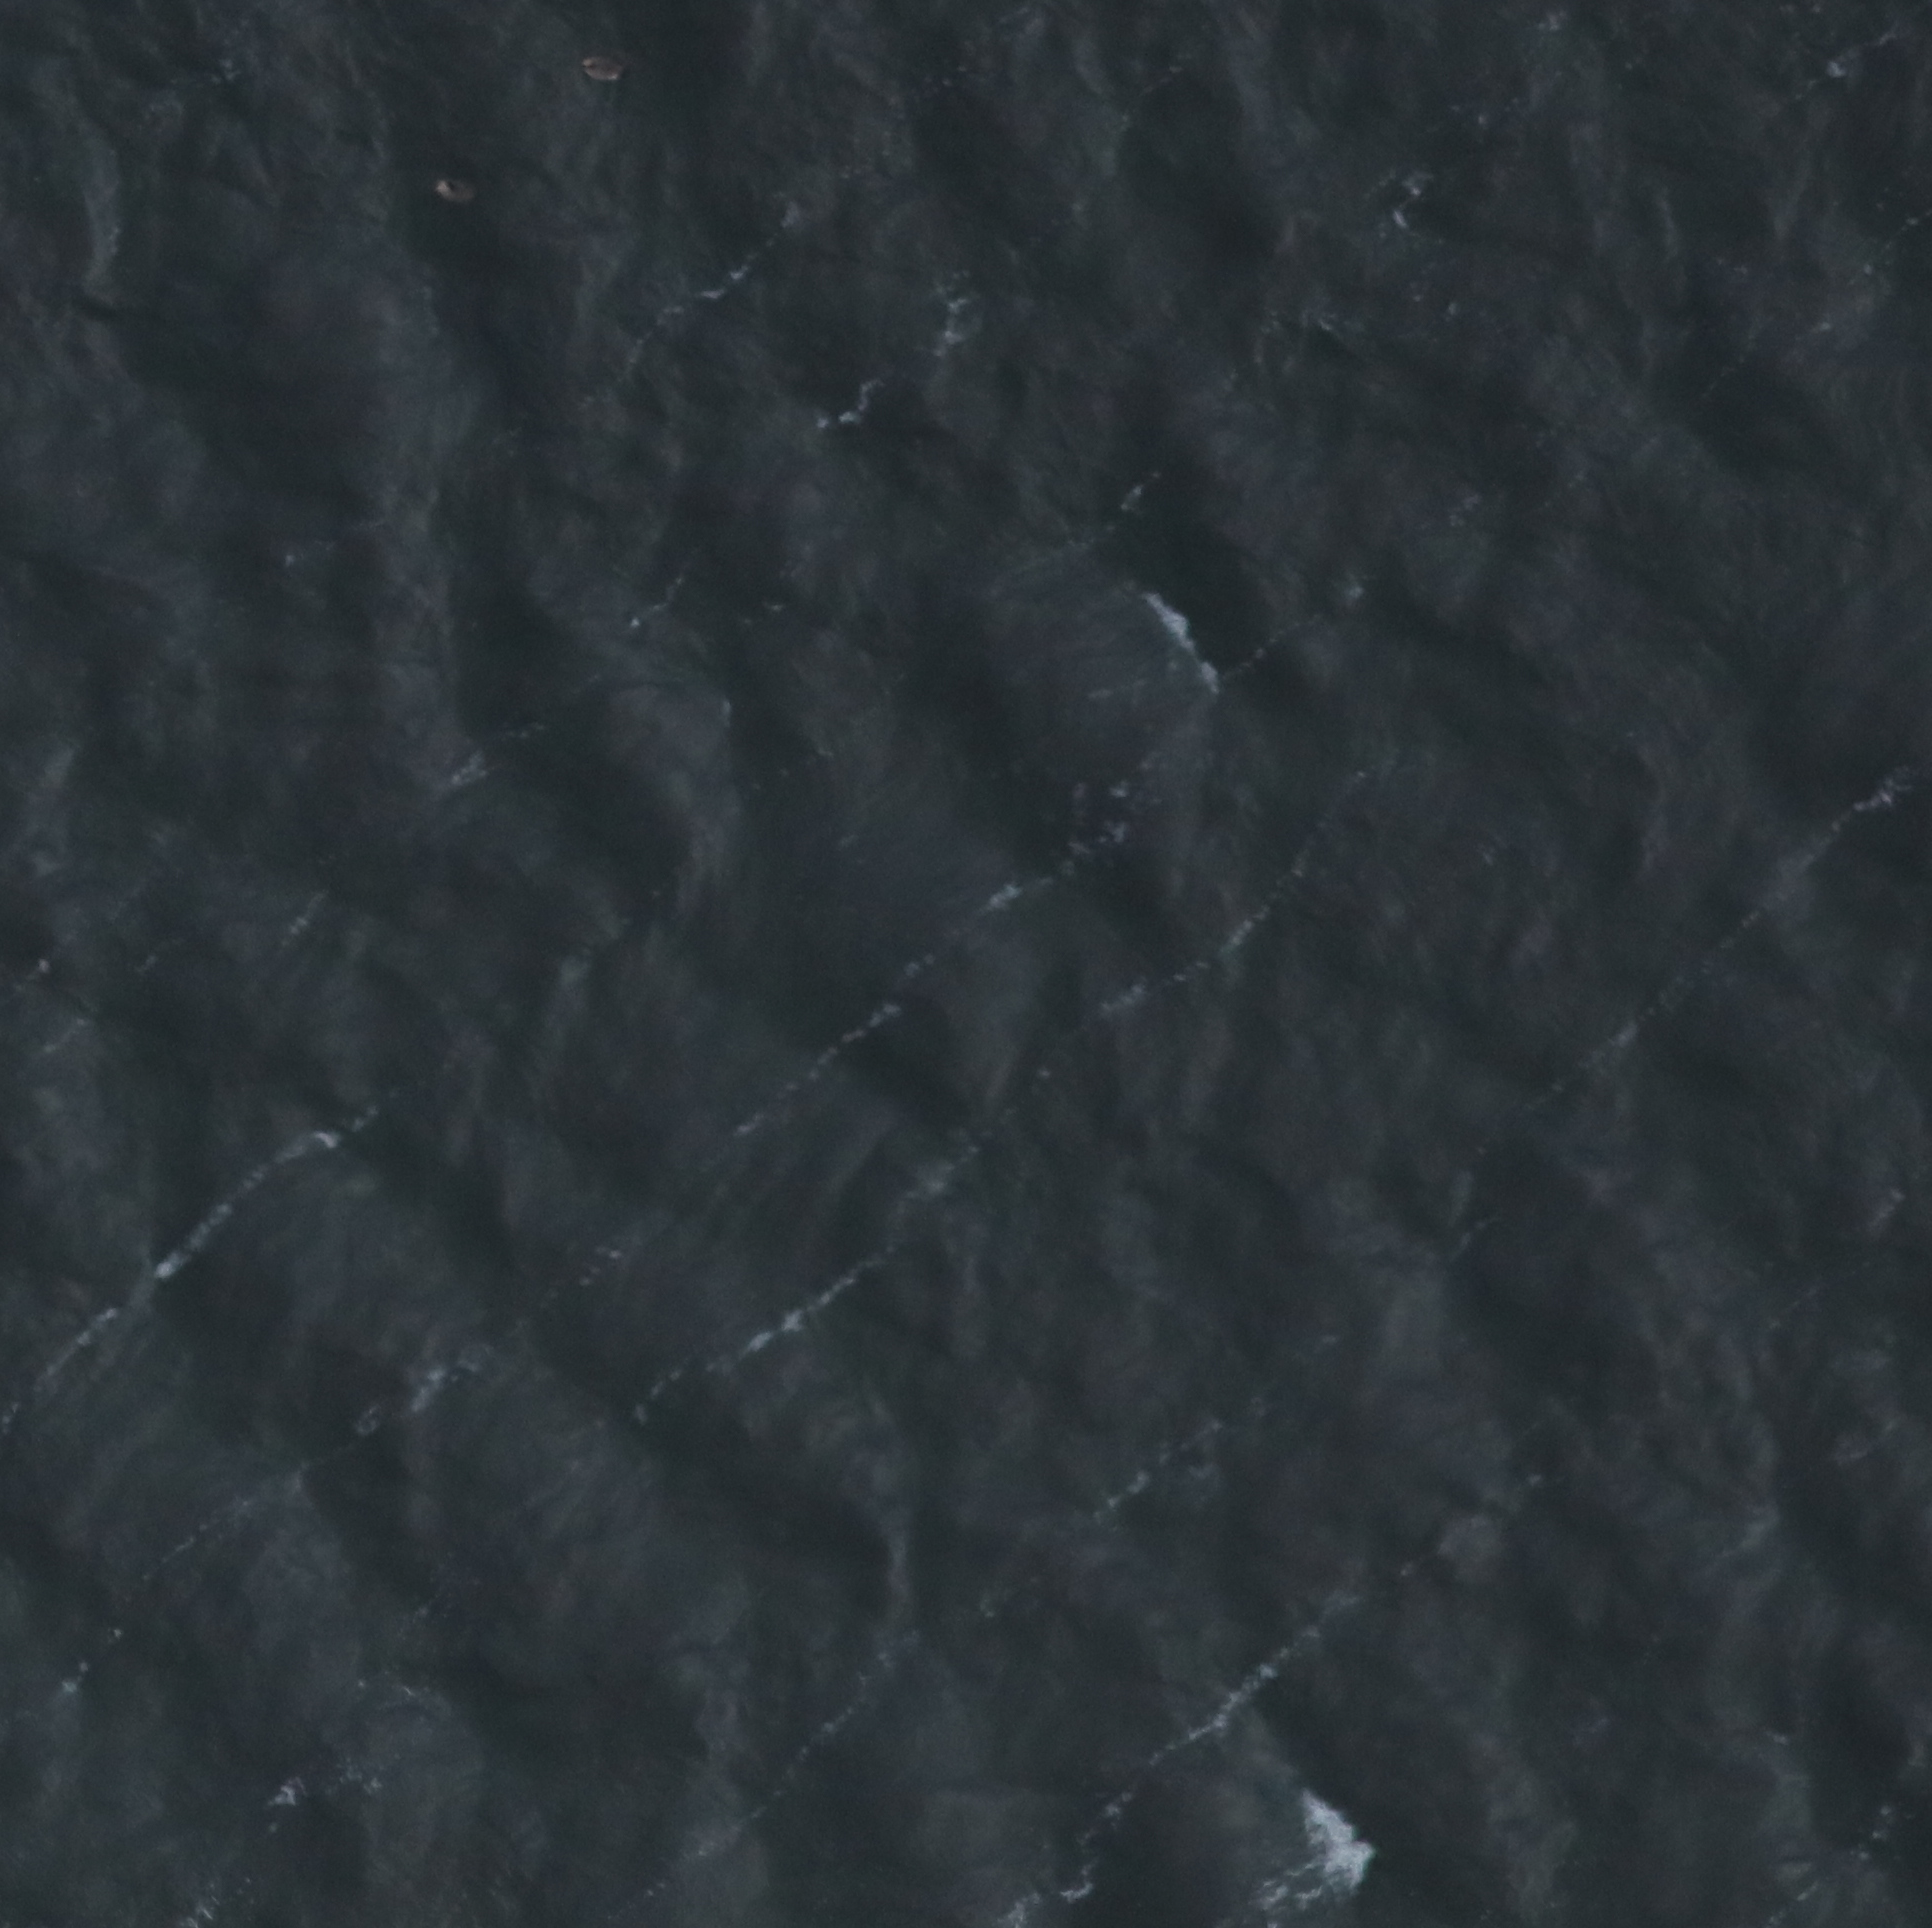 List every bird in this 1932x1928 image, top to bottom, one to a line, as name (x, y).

Canada goose (601, 67)
Canada goose (456, 191)